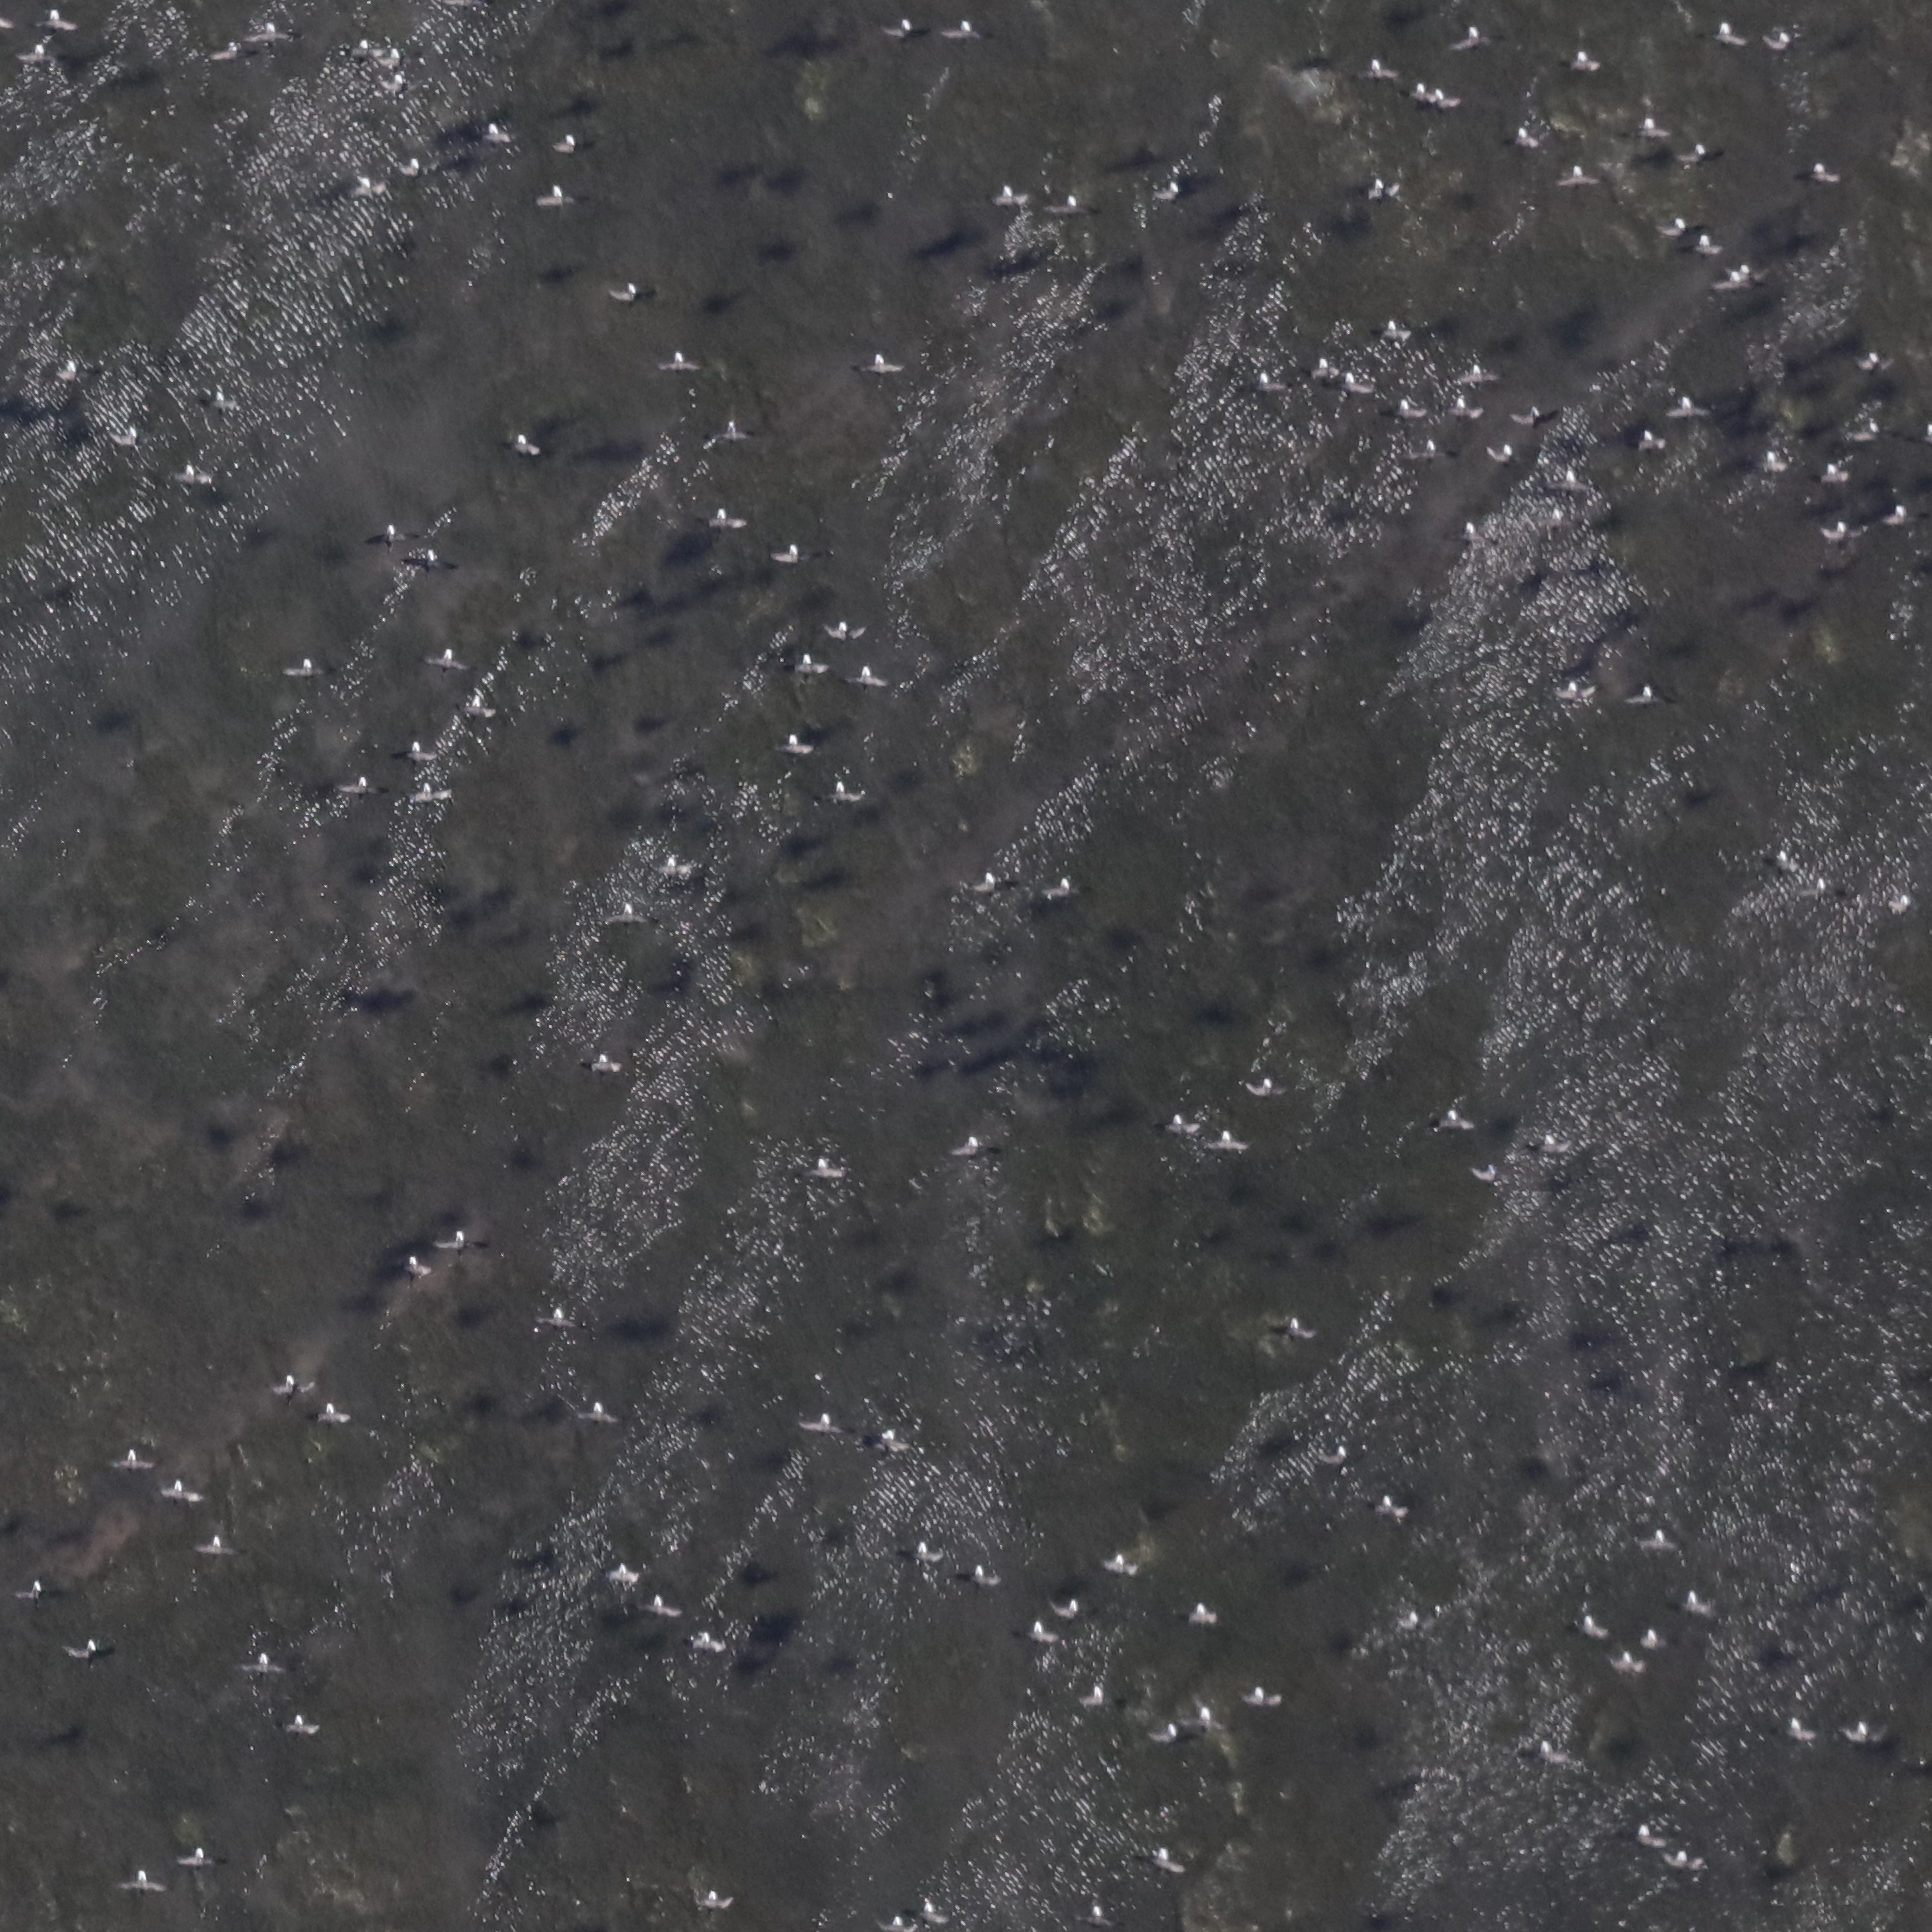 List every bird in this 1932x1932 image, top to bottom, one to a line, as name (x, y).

brant (60, 23)
brant (903, 29)
brant (274, 34)
brant (975, 34)
brant (1731, 34)
brant (1479, 35)
brant (1790, 41)
brant (355, 49)
brant (403, 51)
brant (230, 56)
brant (36, 57)
brant (1594, 62)
brant (1388, 68)
brant (404, 84)
brant (1424, 91)
brant (1456, 101)
brant (1653, 127)
brant (503, 132)
brant (571, 142)
brant (1529, 145)
brant (1704, 150)
brant (415, 162)
brant (1827, 172)
brant (1584, 183)
brant (371, 184)
brant (1390, 192)
brant (1010, 196)
brant (568, 197)
brant (1170, 197)
brant (1067, 210)
brant (1685, 226)
brant (1714, 238)
brant (1759, 270)
brant (1737, 275)
brant (637, 294)
brant (1402, 334)
brant (688, 362)
brant (886, 363)
brant (1877, 365)
brant (1330, 367)
brant (83, 369)
brant (1475, 378)
brant (1275, 388)
brant (1364, 389)
brant (212, 401)
brant (1688, 409)
brant (1413, 410)
brant (1465, 413)
brant (1534, 414)
brant (1870, 430)
brant (732, 433)
brant (131, 437)
brant (1647, 437)
brant (525, 440)
brant (1433, 449)
brant (1510, 454)
brant (1780, 461)
brant (1840, 469)
brant (199, 478)
brant (1577, 479)
brant (722, 512)
brant (1907, 519)
brant (1836, 520)
brant (1557, 523)
brant (1482, 527)
brant (395, 536)
brant (794, 557)
brant (430, 564)
brant (840, 632)
brant (445, 663)
brant (806, 665)
brant (308, 668)
brant (864, 682)
brant (1577, 692)
brant (1657, 694)
brant (485, 709)
brant (792, 742)
brant (413, 760)
brant (361, 789)
brant (844, 796)
brant (429, 797)
brant (1785, 865)
brant (997, 878)
brant (669, 879)
brant (1826, 892)
brant (1064, 897)
brant (1905, 907)
brant (636, 920)
brant (615, 1068)
brant (1258, 1088)
brant (1182, 1126)
brant (1447, 1127)
brant (1550, 1143)
brant (974, 1144)
brant (1235, 1145)
brant (836, 1157)
brant (1494, 1173)
brant (466, 1243)
brant (413, 1265)
brant (557, 1318)
brant (1296, 1326)
brant (292, 1391)
brant (610, 1417)
brant (342, 1421)
brant (820, 1430)
brant (905, 1443)
brant (1334, 1451)
brant (122, 1458)
brant (182, 1492)
brant (1399, 1505)
brant (221, 1543)
brant (1662, 1544)
brant (920, 1553)
brant (1114, 1562)
brant (990, 1572)
brant (630, 1573)
brant (34, 1594)
brant (1697, 1601)
brant (659, 1607)
brant (1075, 1607)
brant (1198, 1611)
brant (1420, 1619)
brant (1593, 1636)
brant (1046, 1637)
brant (1657, 1642)
brant (708, 1643)
brant (90, 1651)
brant (263, 1670)
brant (1626, 1673)
brant (1100, 1696)
brant (1261, 1696)
brant (1203, 1721)
brant (309, 1727)
brant (1797, 1736)
brant (1176, 1738)
brant (1869, 1738)
brant (1550, 1755)
brant (1653, 1840)
brant (204, 1855)
brant (1682, 1863)
brant (1165, 1864)
brant (142, 1888)
brant (713, 1904)
brant (940, 1916)
brant (1098, 1919)
brant (901, 1931)